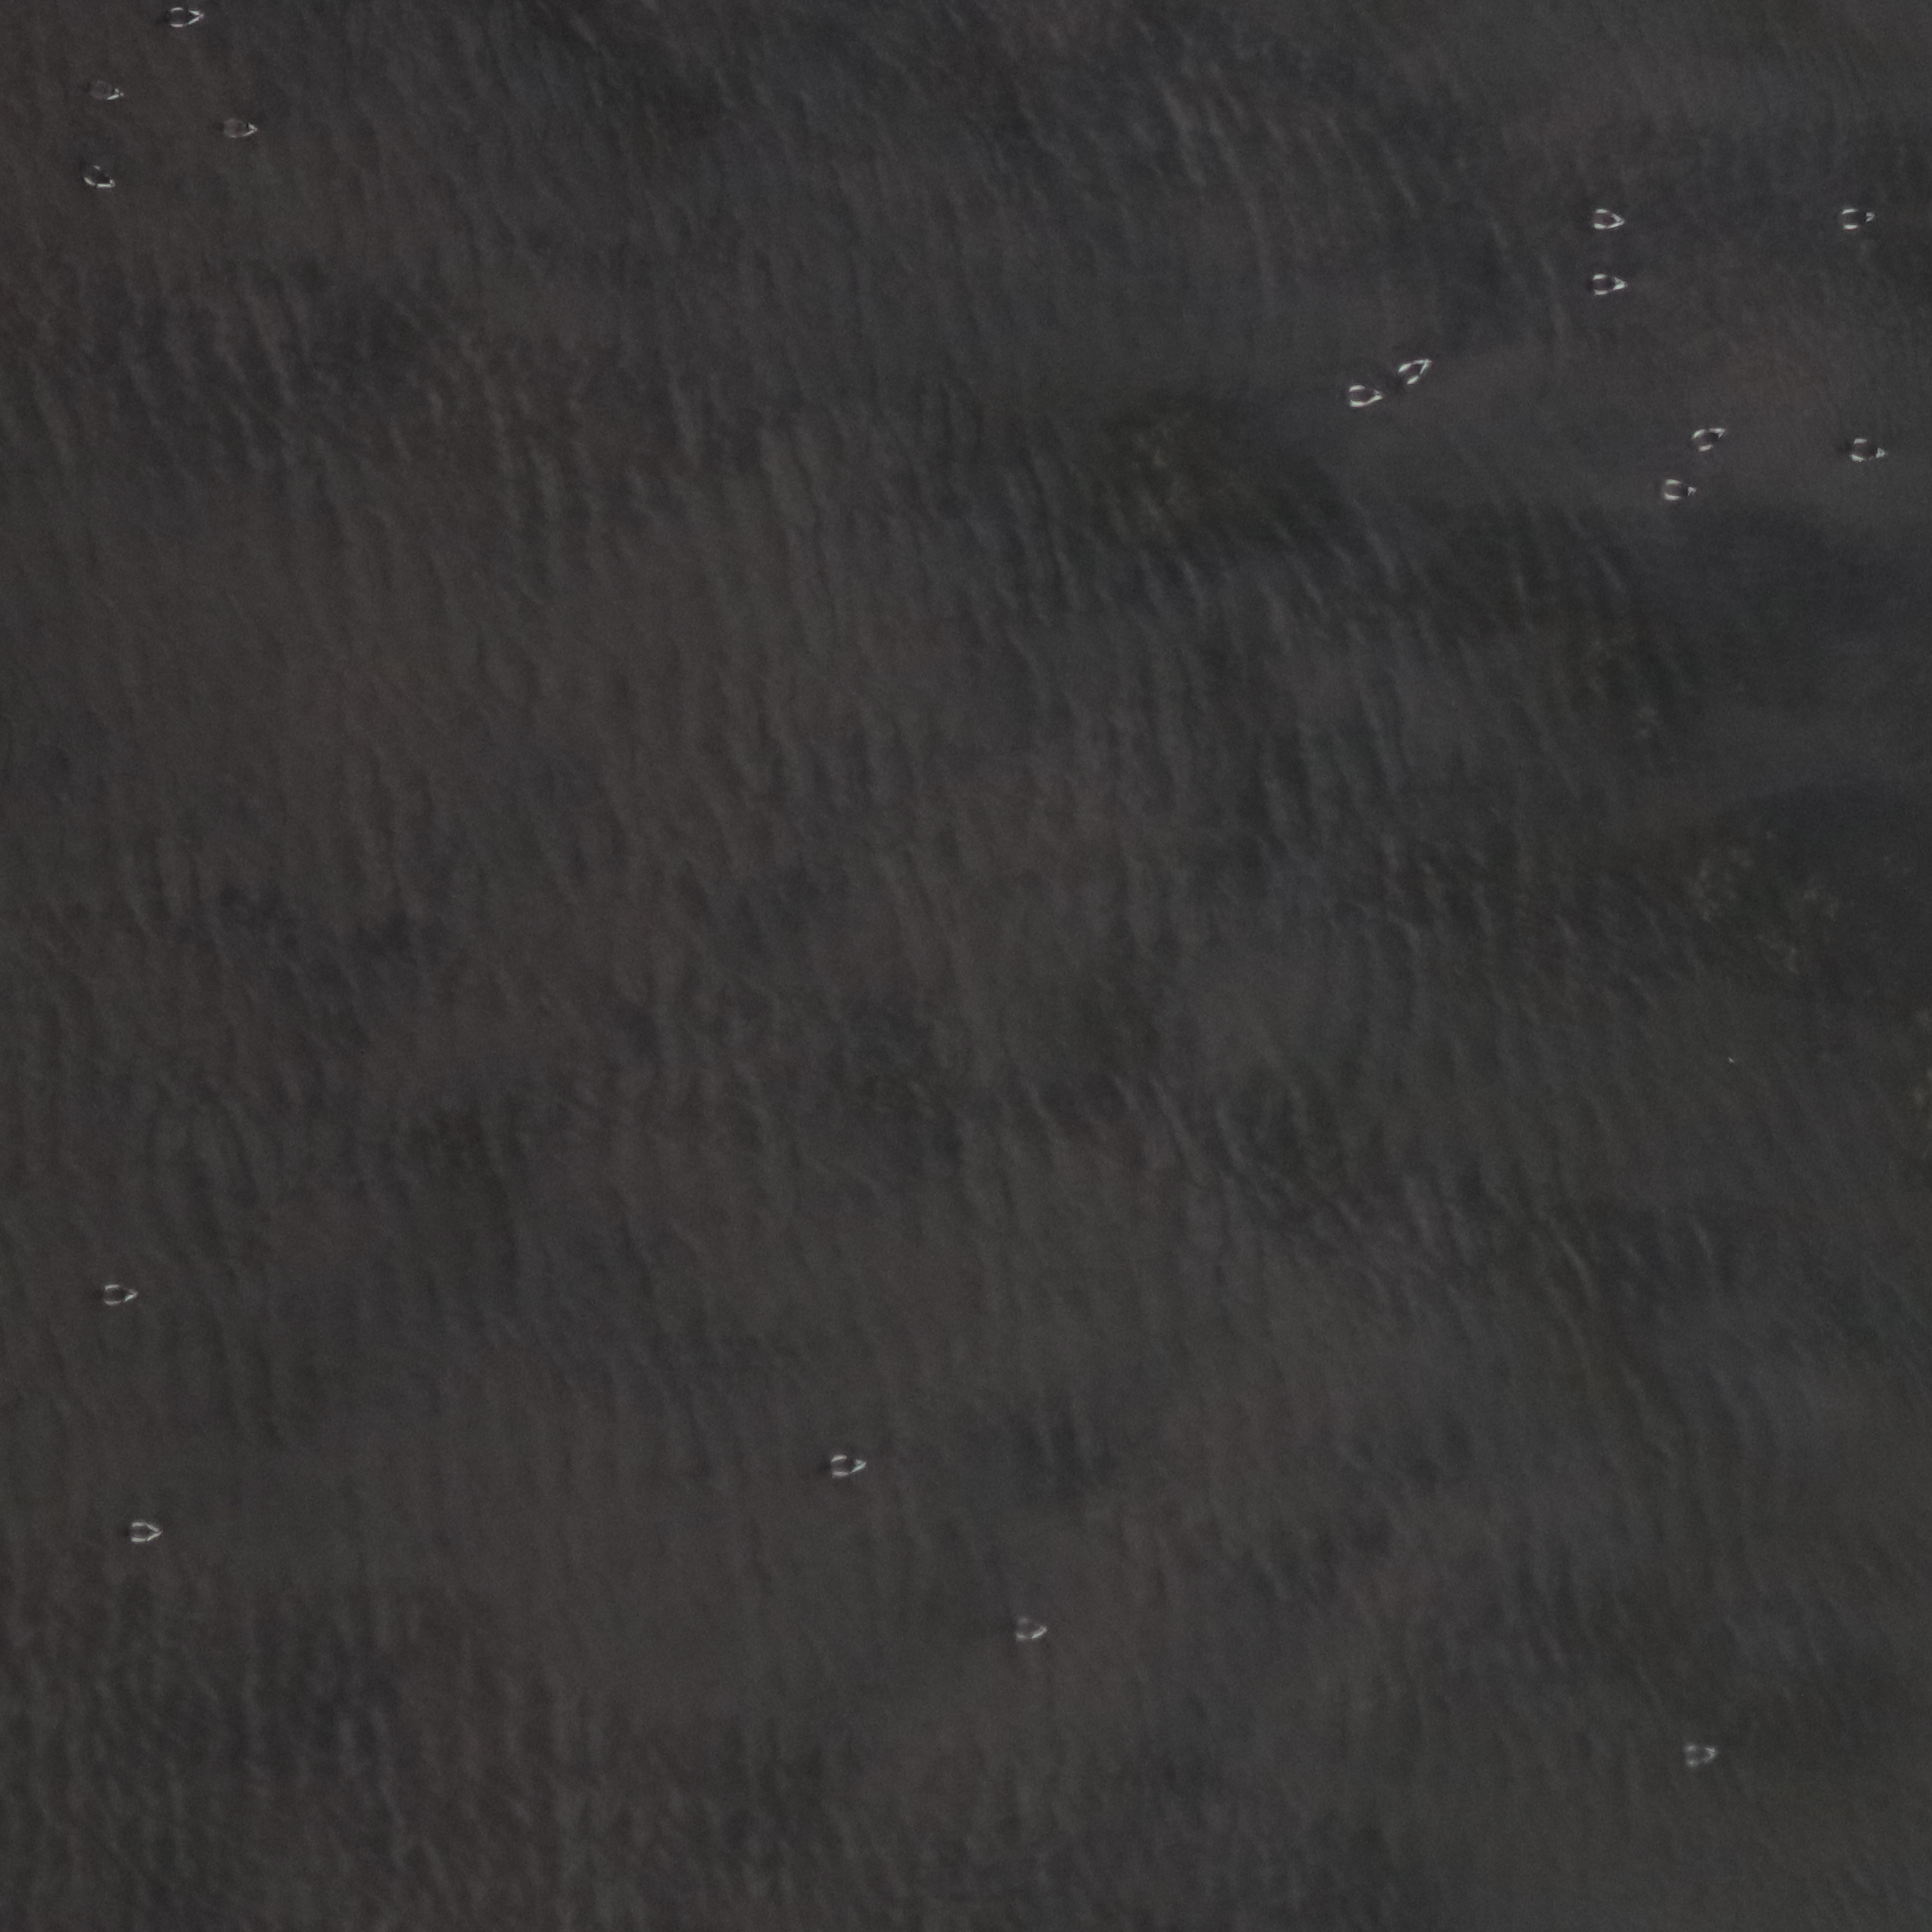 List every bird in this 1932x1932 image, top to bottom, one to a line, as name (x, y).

brant (182, 16)
brant (98, 91)
brant (237, 128)
brant (98, 174)
brant (1605, 219)
brant (1854, 219)
brant (1606, 285)
brant (1411, 373)
brant (1360, 395)
brant (1706, 439)
brant (1861, 450)
brant (1675, 490)
brant (118, 1296)
brant (843, 1468)
brant (141, 1532)
brant (1029, 1629)
brant (1700, 1757)